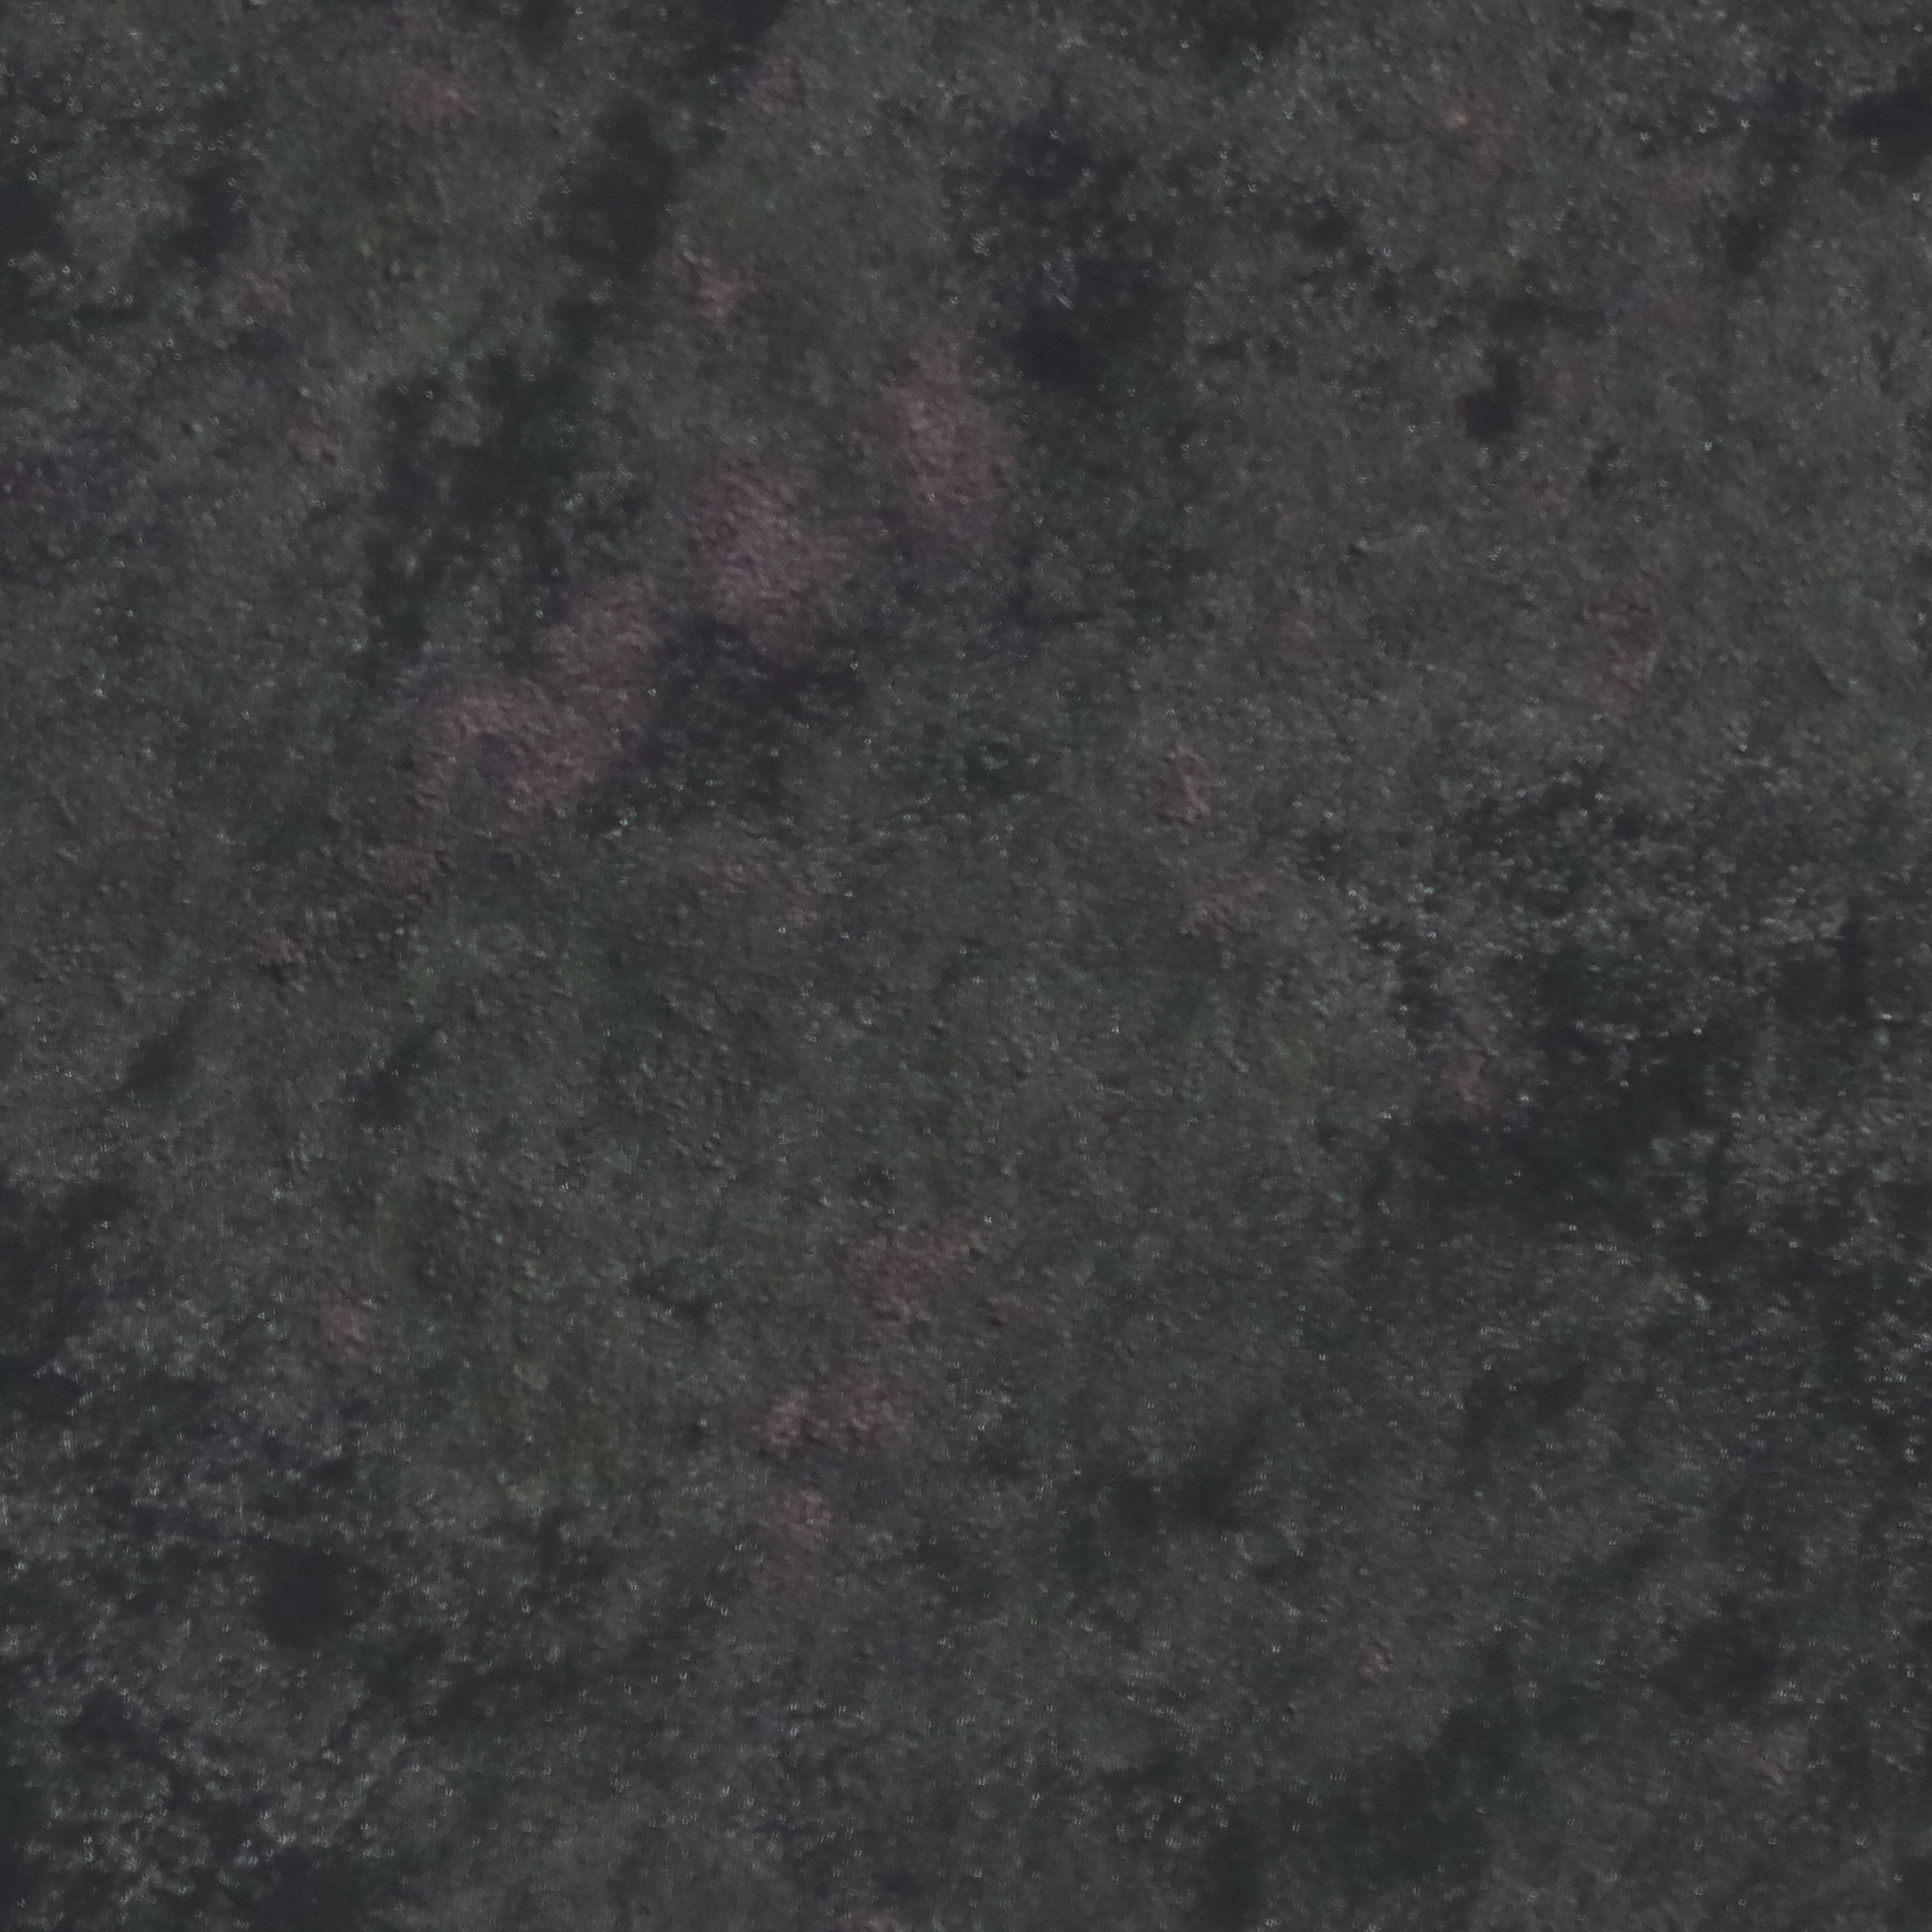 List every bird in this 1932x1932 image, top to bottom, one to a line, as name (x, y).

None